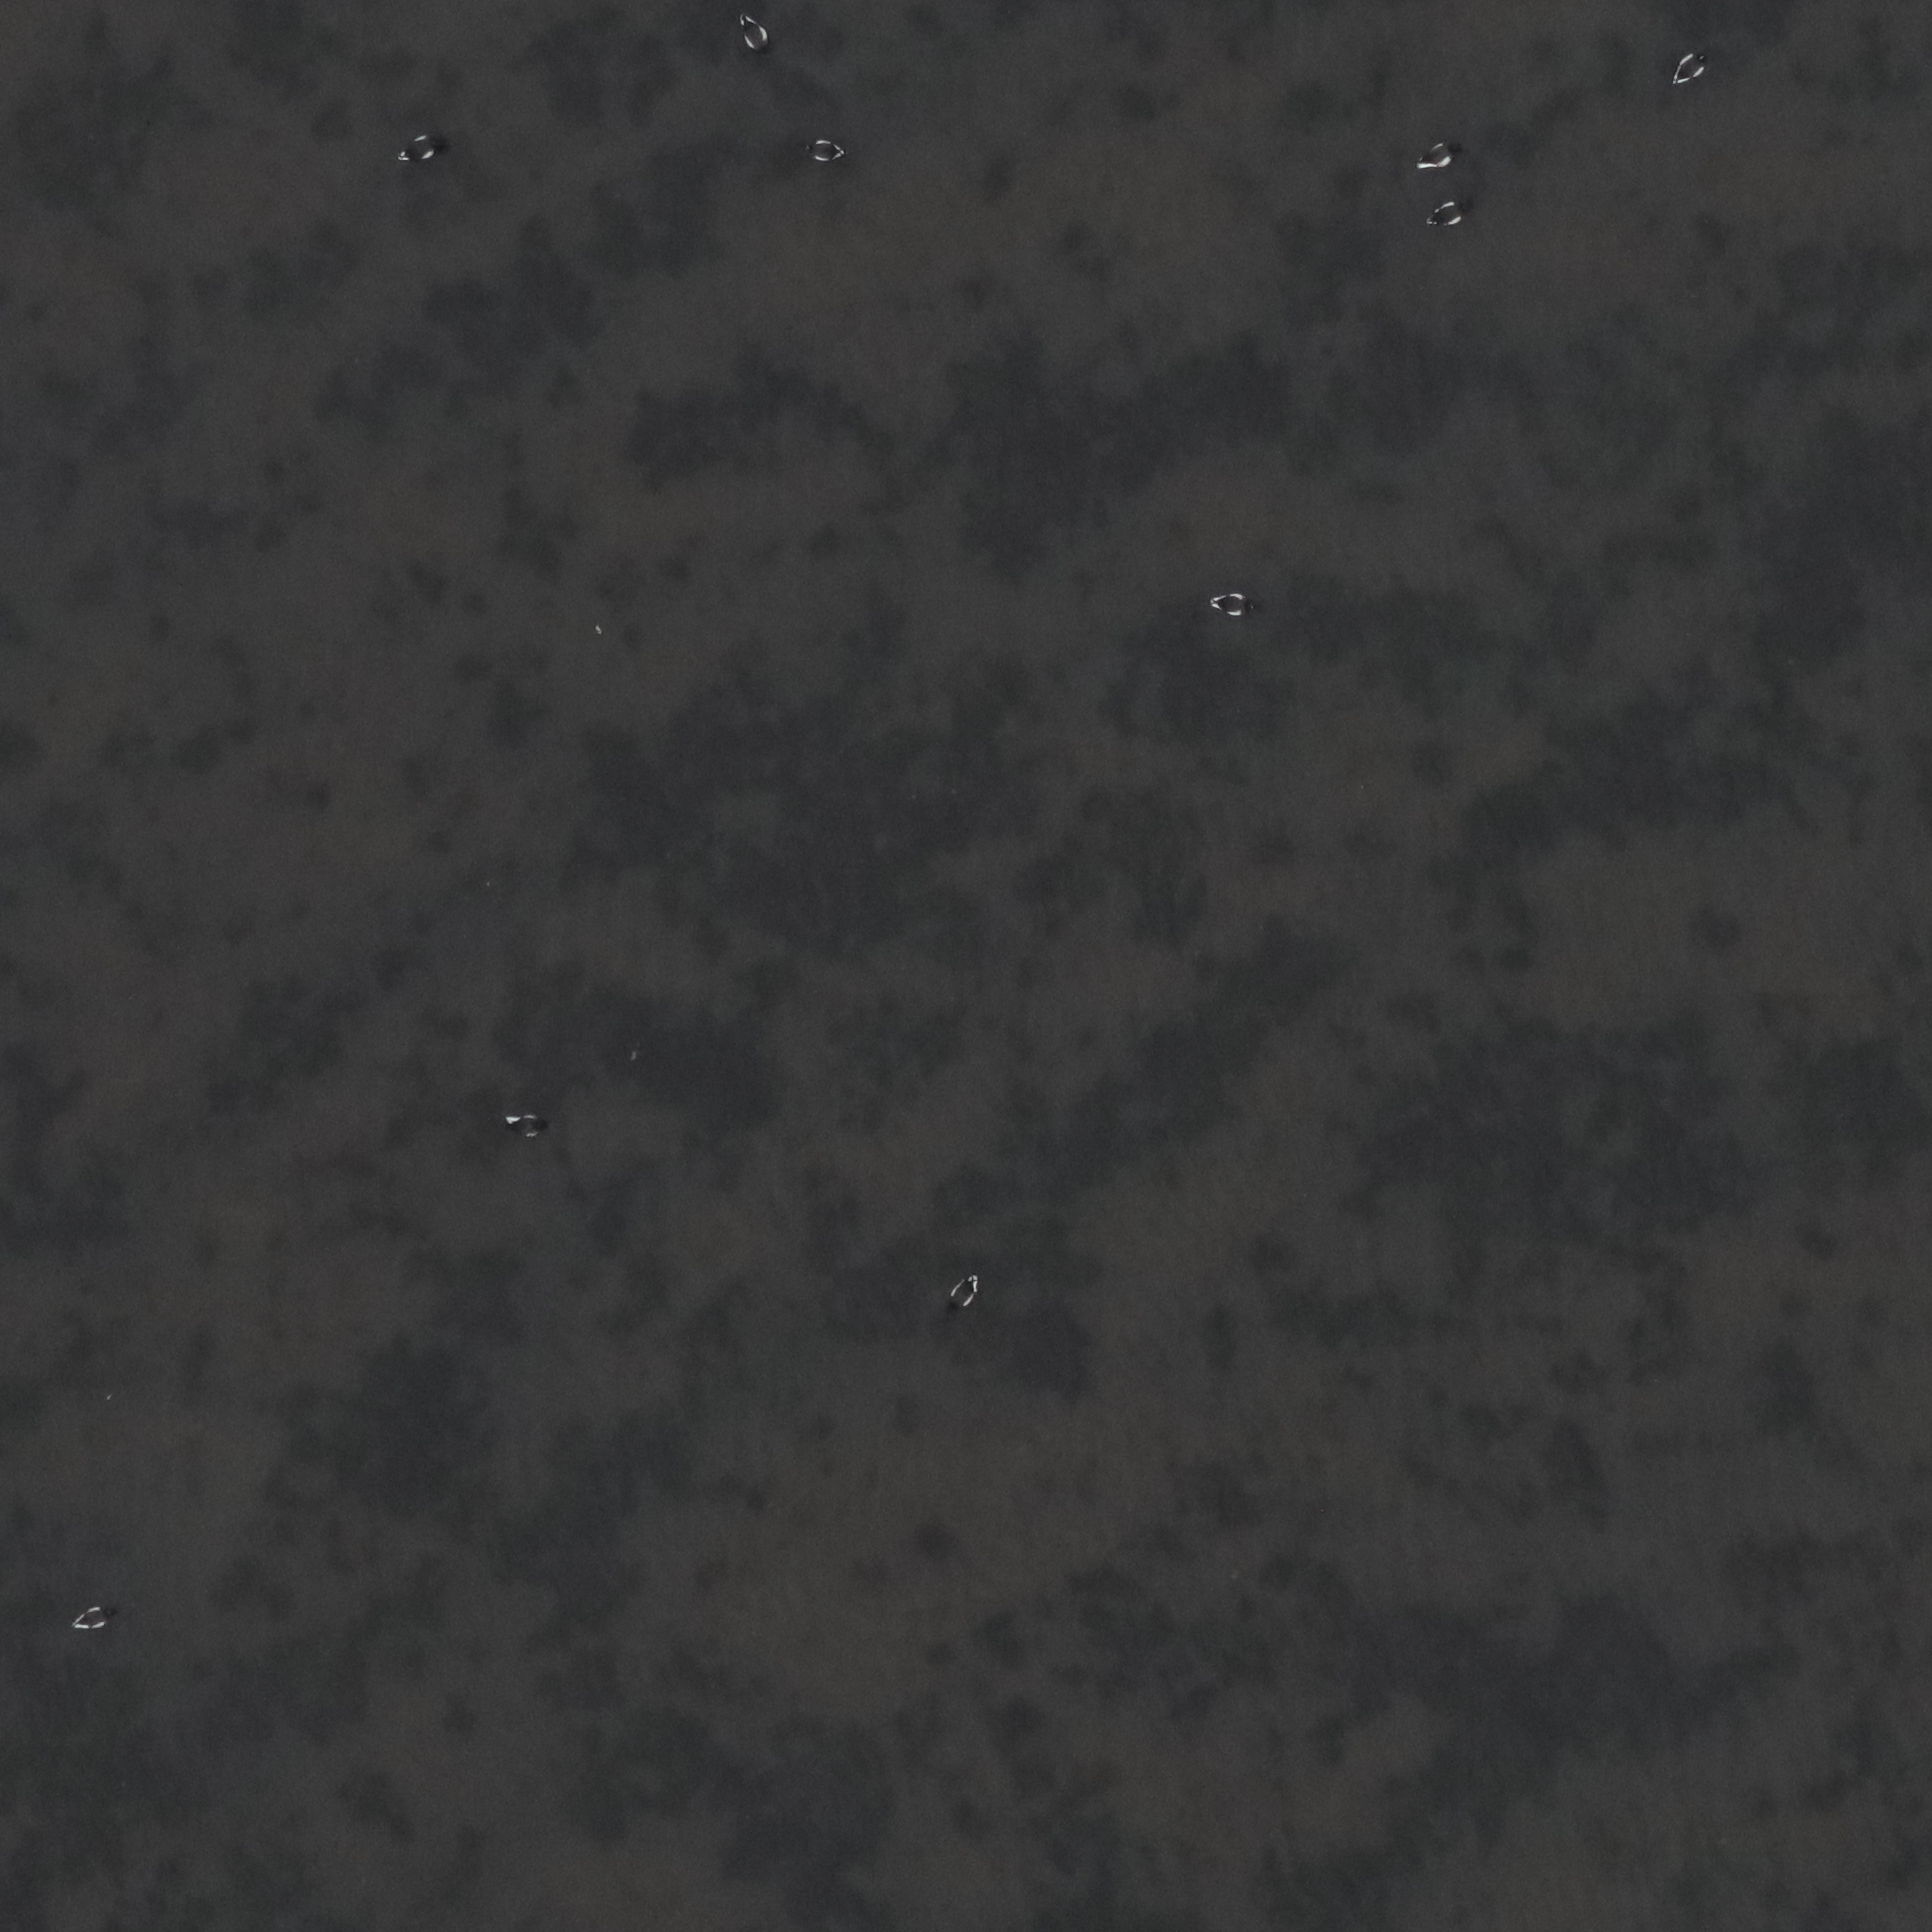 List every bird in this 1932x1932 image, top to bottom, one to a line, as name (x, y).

brant (753, 33)
brant (1690, 66)
brant (420, 148)
brant (822, 149)
brant (1436, 156)
brant (1448, 213)
brant (1231, 604)
brant (529, 1125)
brant (963, 1291)
brant (93, 1618)